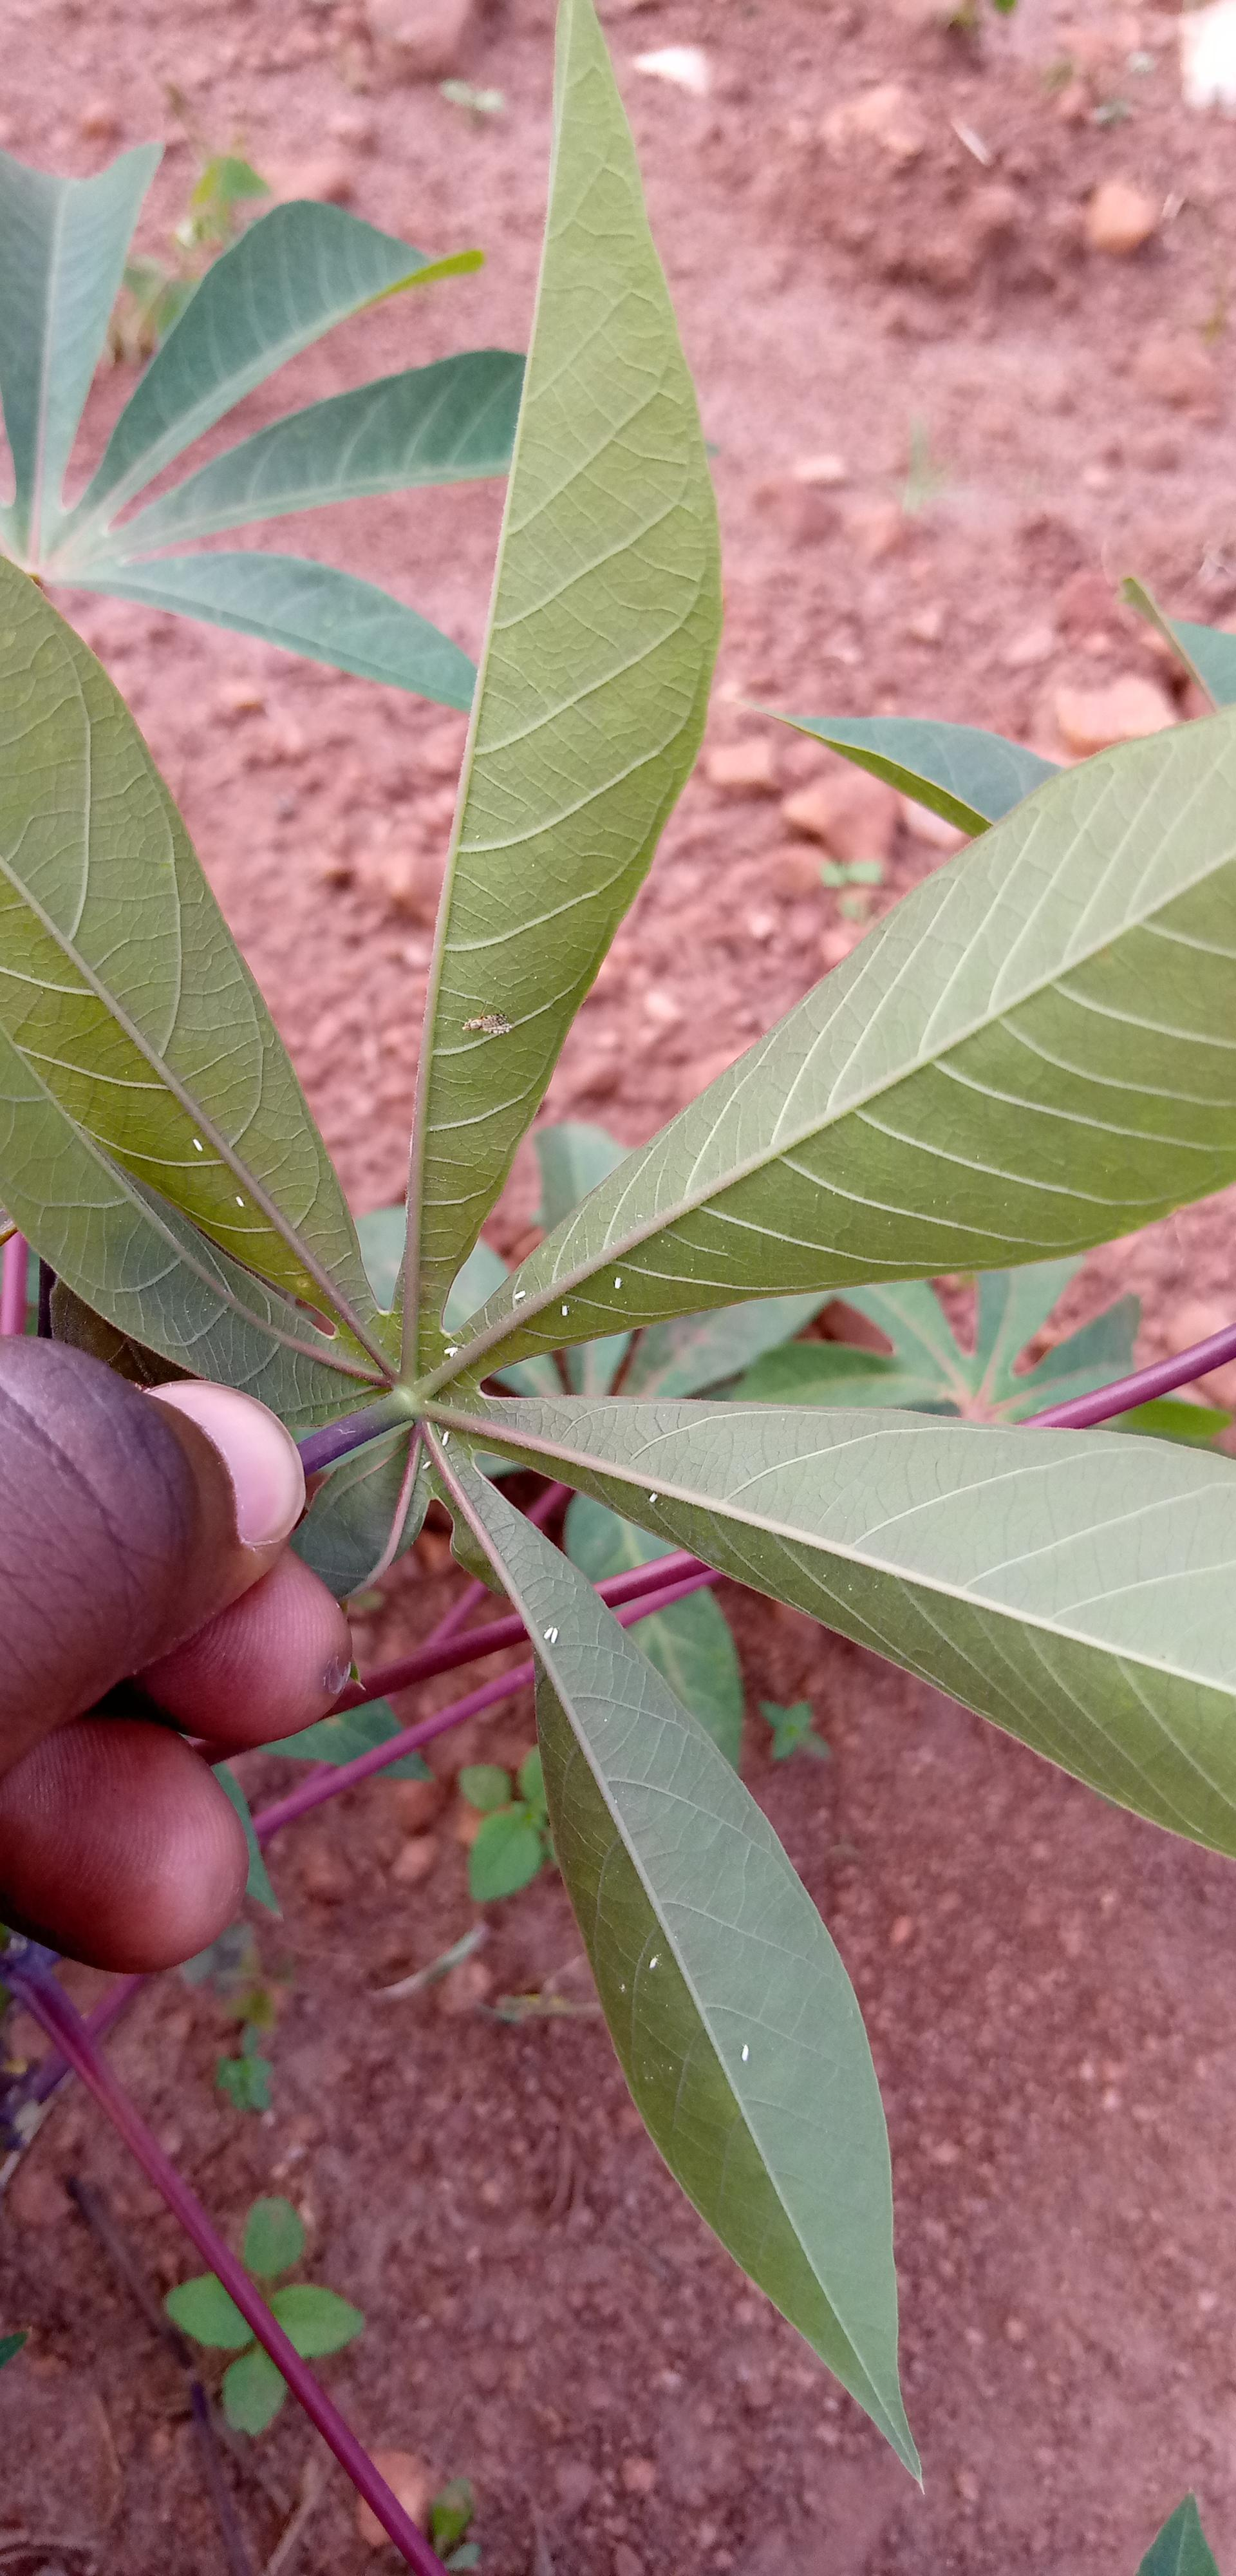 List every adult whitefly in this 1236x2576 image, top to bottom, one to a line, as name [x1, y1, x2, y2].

whitefly [176, 1135, 216, 1162]
whitefly [225, 1182, 251, 1214]
whitefly [608, 1267, 626, 1296]
whitefly [499, 1285, 532, 1309]
whitefly [550, 1296, 578, 1322]
whitefly [436, 1339, 476, 1365]
whitefly [433, 1419, 459, 1451]
whitefly [409, 1457, 451, 1482]
whitefly [641, 1485, 664, 1510]
whitefly [536, 1613, 563, 1656]
whitefly [543, 1624, 567, 1649]
whitefly [637, 1947, 675, 1977]
whitefly [733, 2039, 760, 2070]